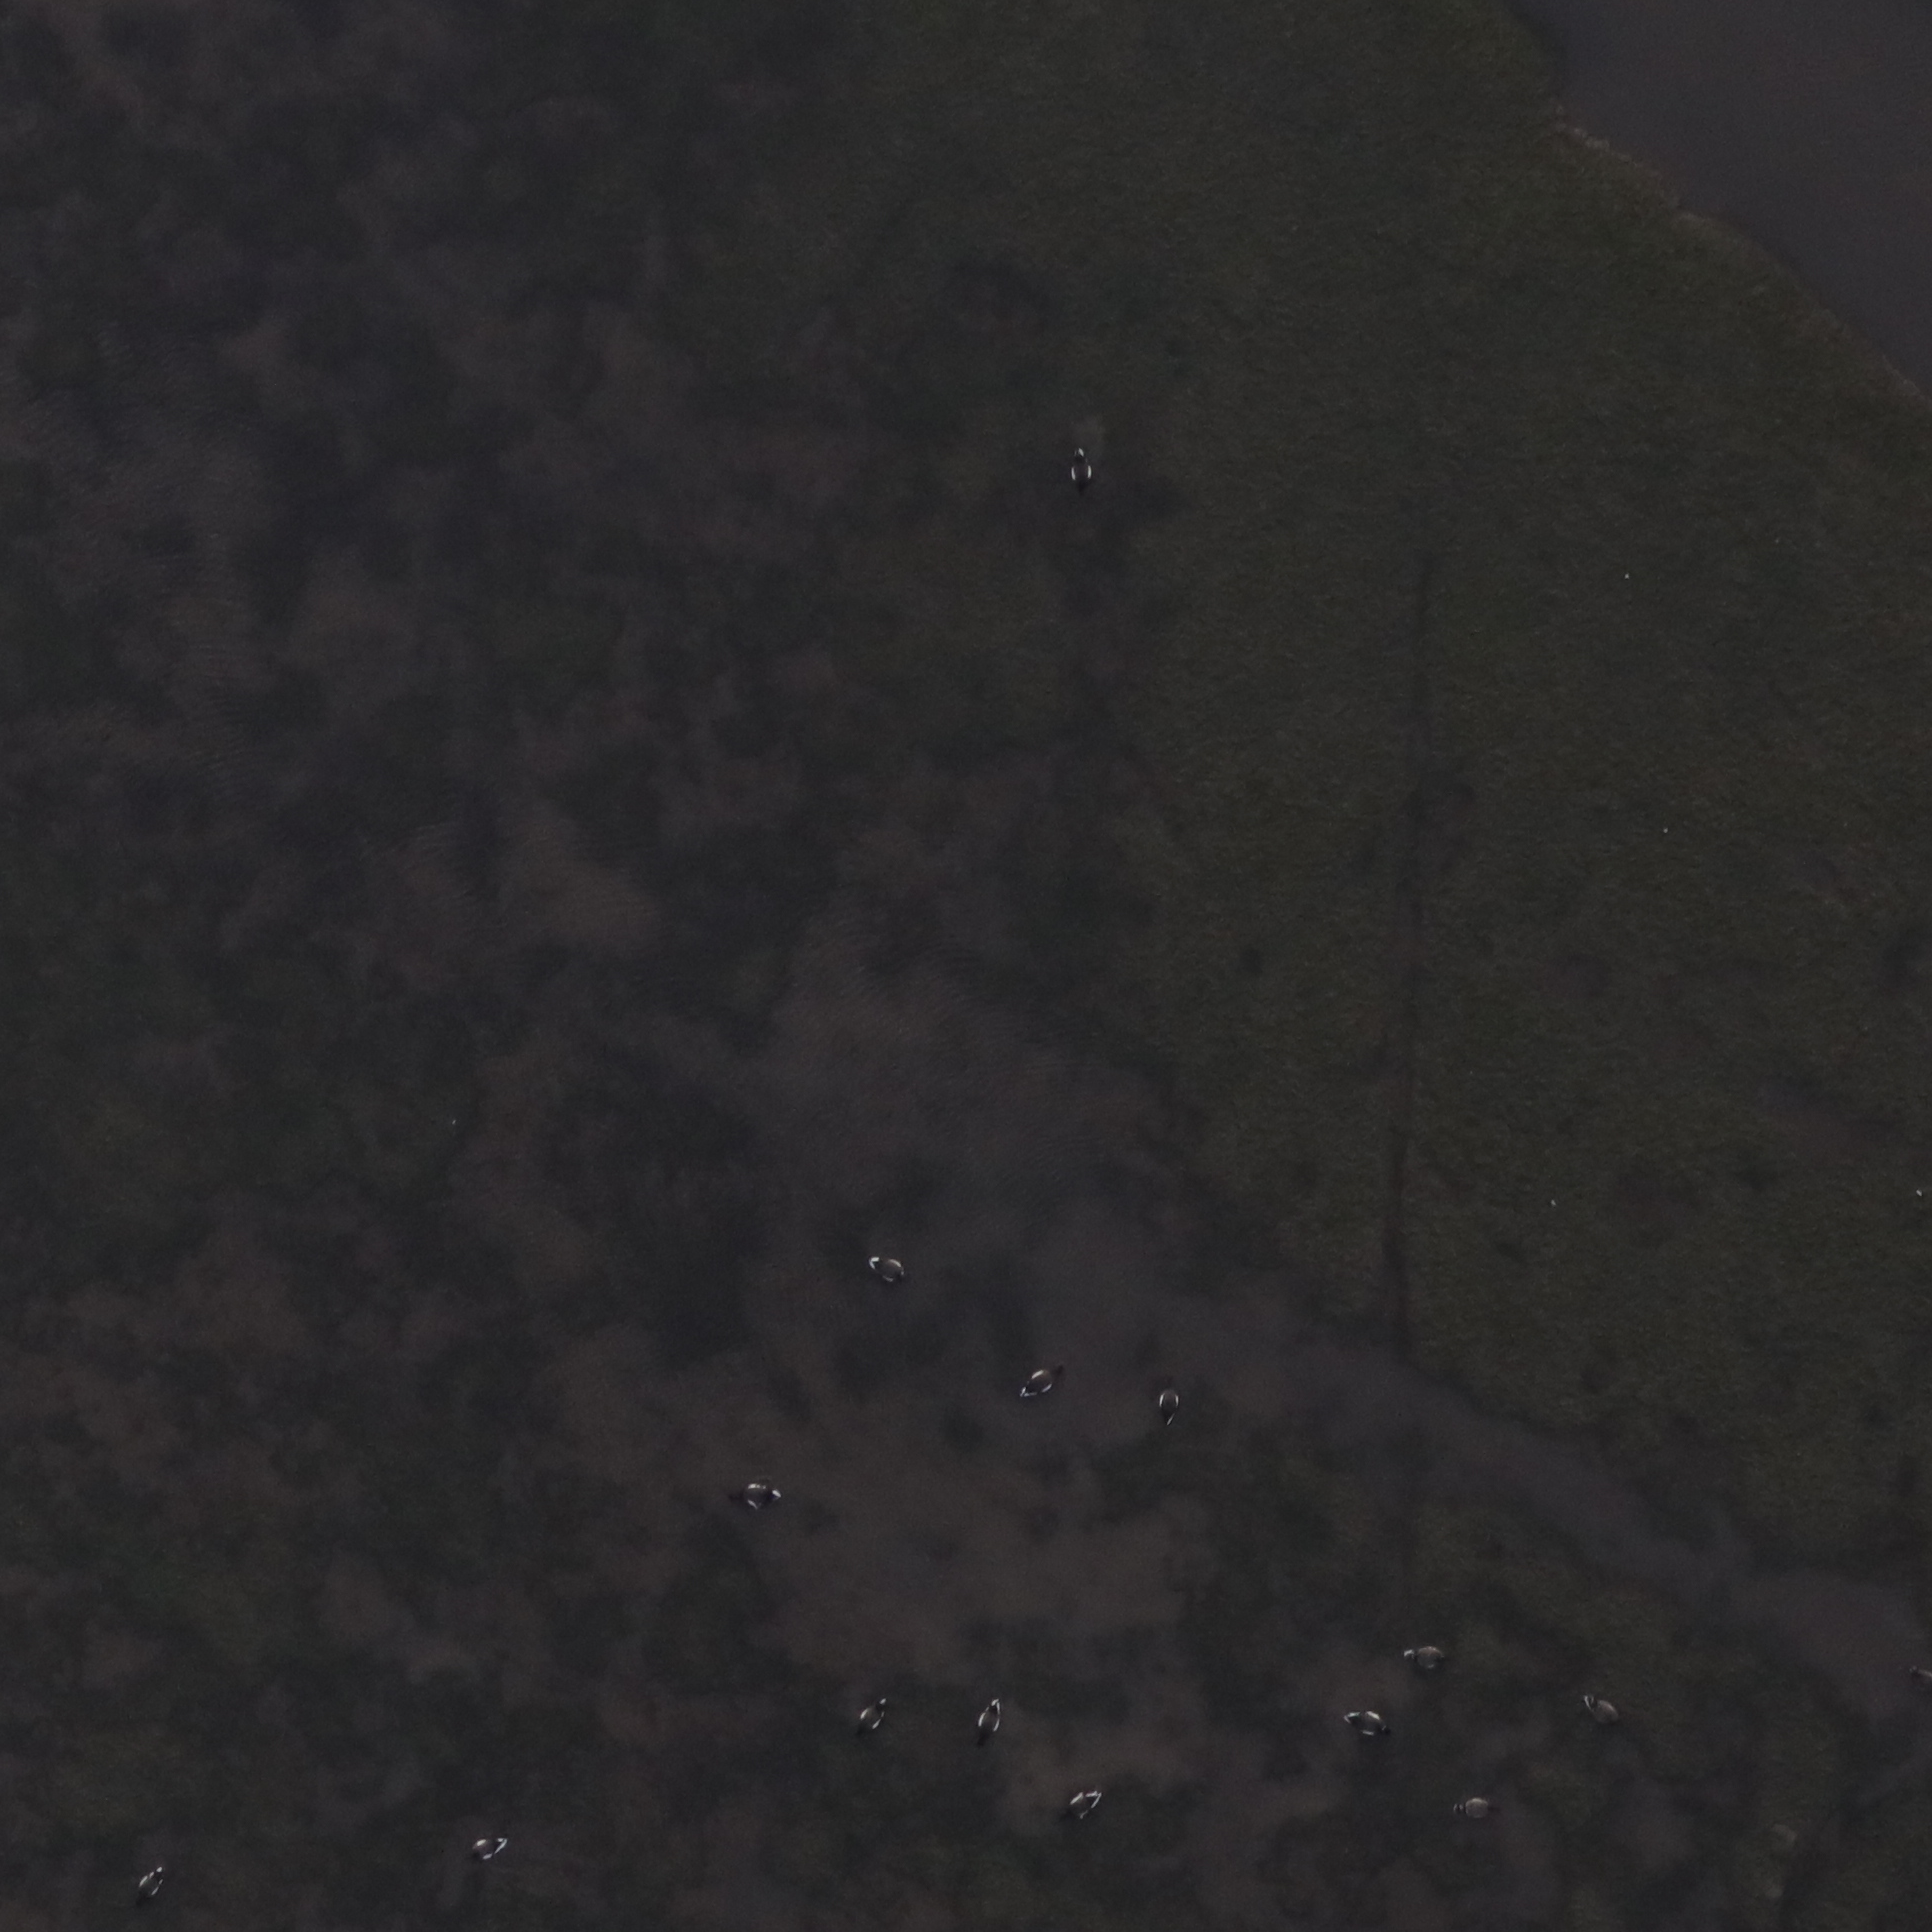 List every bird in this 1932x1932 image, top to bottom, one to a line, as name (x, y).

brant (1080, 471)
brant (889, 1270)
brant (1039, 1382)
brant (1169, 1405)
brant (758, 1494)
brant (1426, 1658)
brant (1927, 1683)
brant (1602, 1710)
brant (873, 1718)
brant (991, 1720)
brant (1368, 1723)
brant (1082, 1805)
brant (1475, 1807)
brant (486, 1848)
brant (151, 1884)